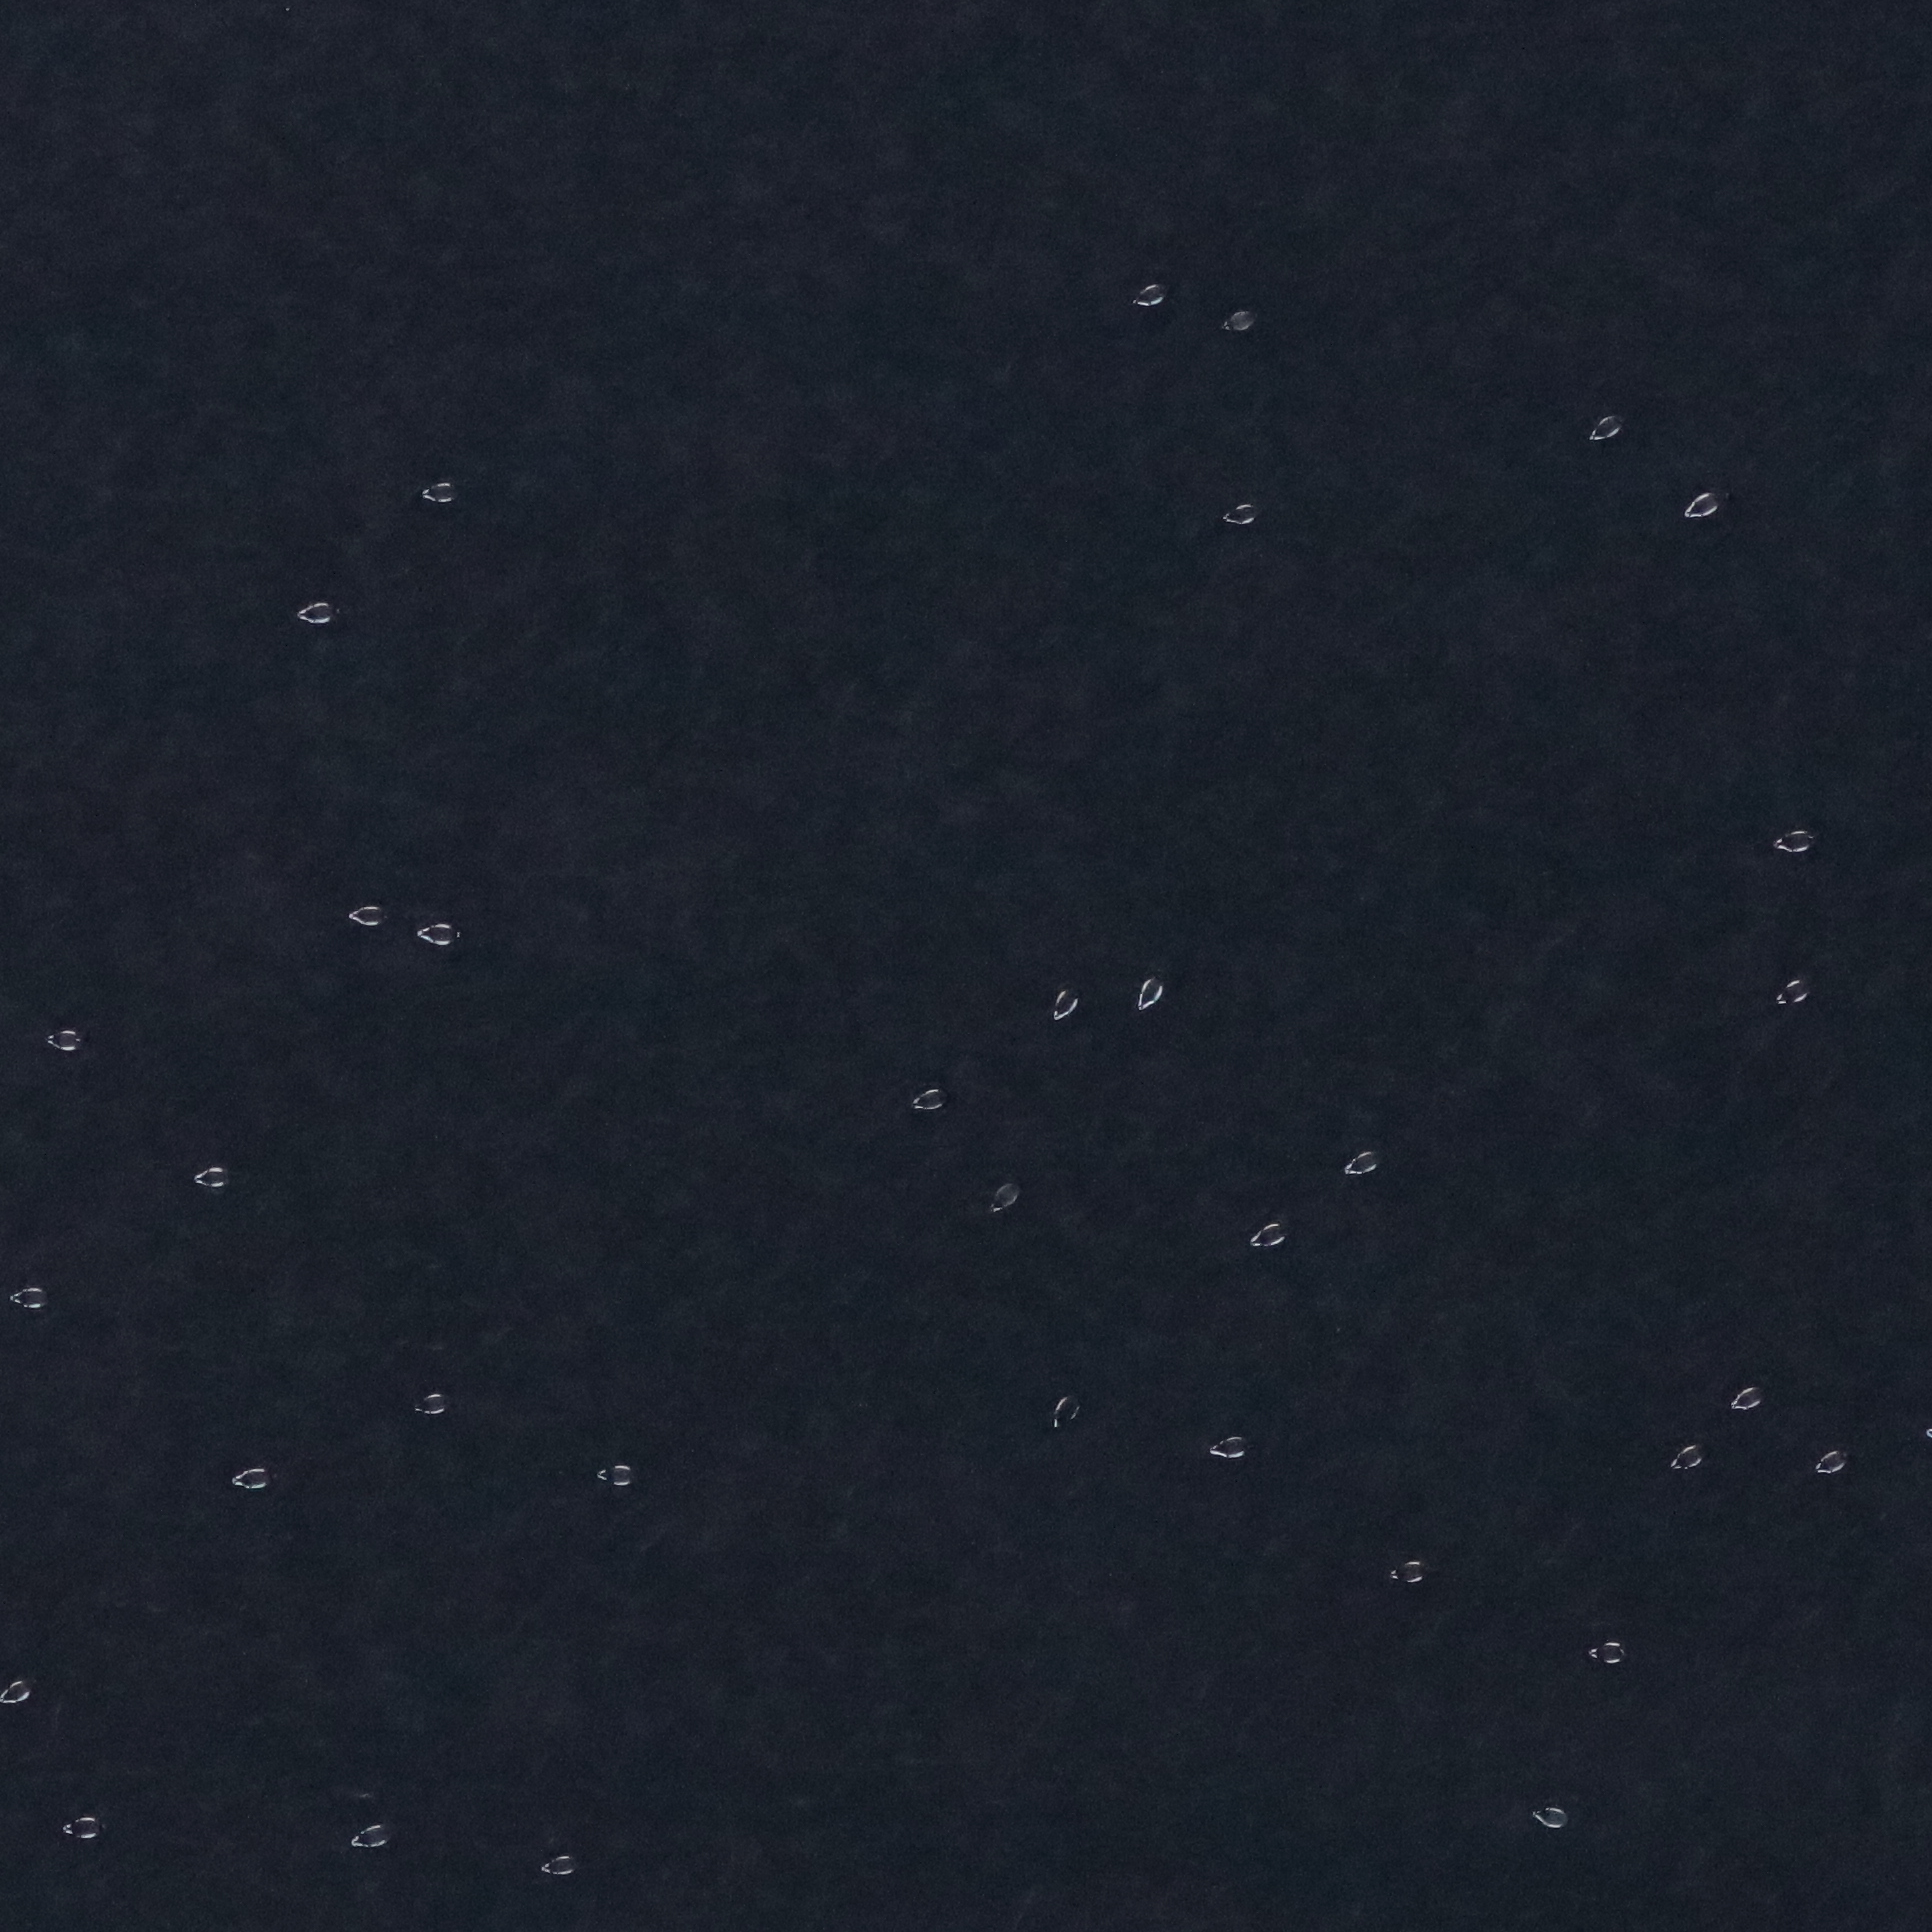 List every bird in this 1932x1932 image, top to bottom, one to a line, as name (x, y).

brant (1151, 294)
brant (1240, 319)
brant (1607, 426)
brant (441, 491)
brant (1703, 504)
brant (1240, 515)
brant (317, 612)
brant (1796, 840)
brant (368, 915)
brant (441, 933)
brant (1150, 990)
brant (1795, 992)
brant (1066, 1004)
brant (65, 1039)
brant (930, 1099)
brant (1363, 1163)
brant (213, 1179)
brant (1004, 1196)
brant (1269, 1237)
brant (32, 1298)
brant (1748, 1400)
brant (432, 1403)
brant (1072, 1409)
brant (1231, 1448)
brant (1689, 1458)
brant (1831, 1461)
brant (617, 1475)
brant (254, 1479)
brant (1410, 1573)
brant (1609, 1654)
brant (17, 1692)
brant (1552, 1817)
brant (84, 1828)
brant (372, 1836)
brant (559, 1865)